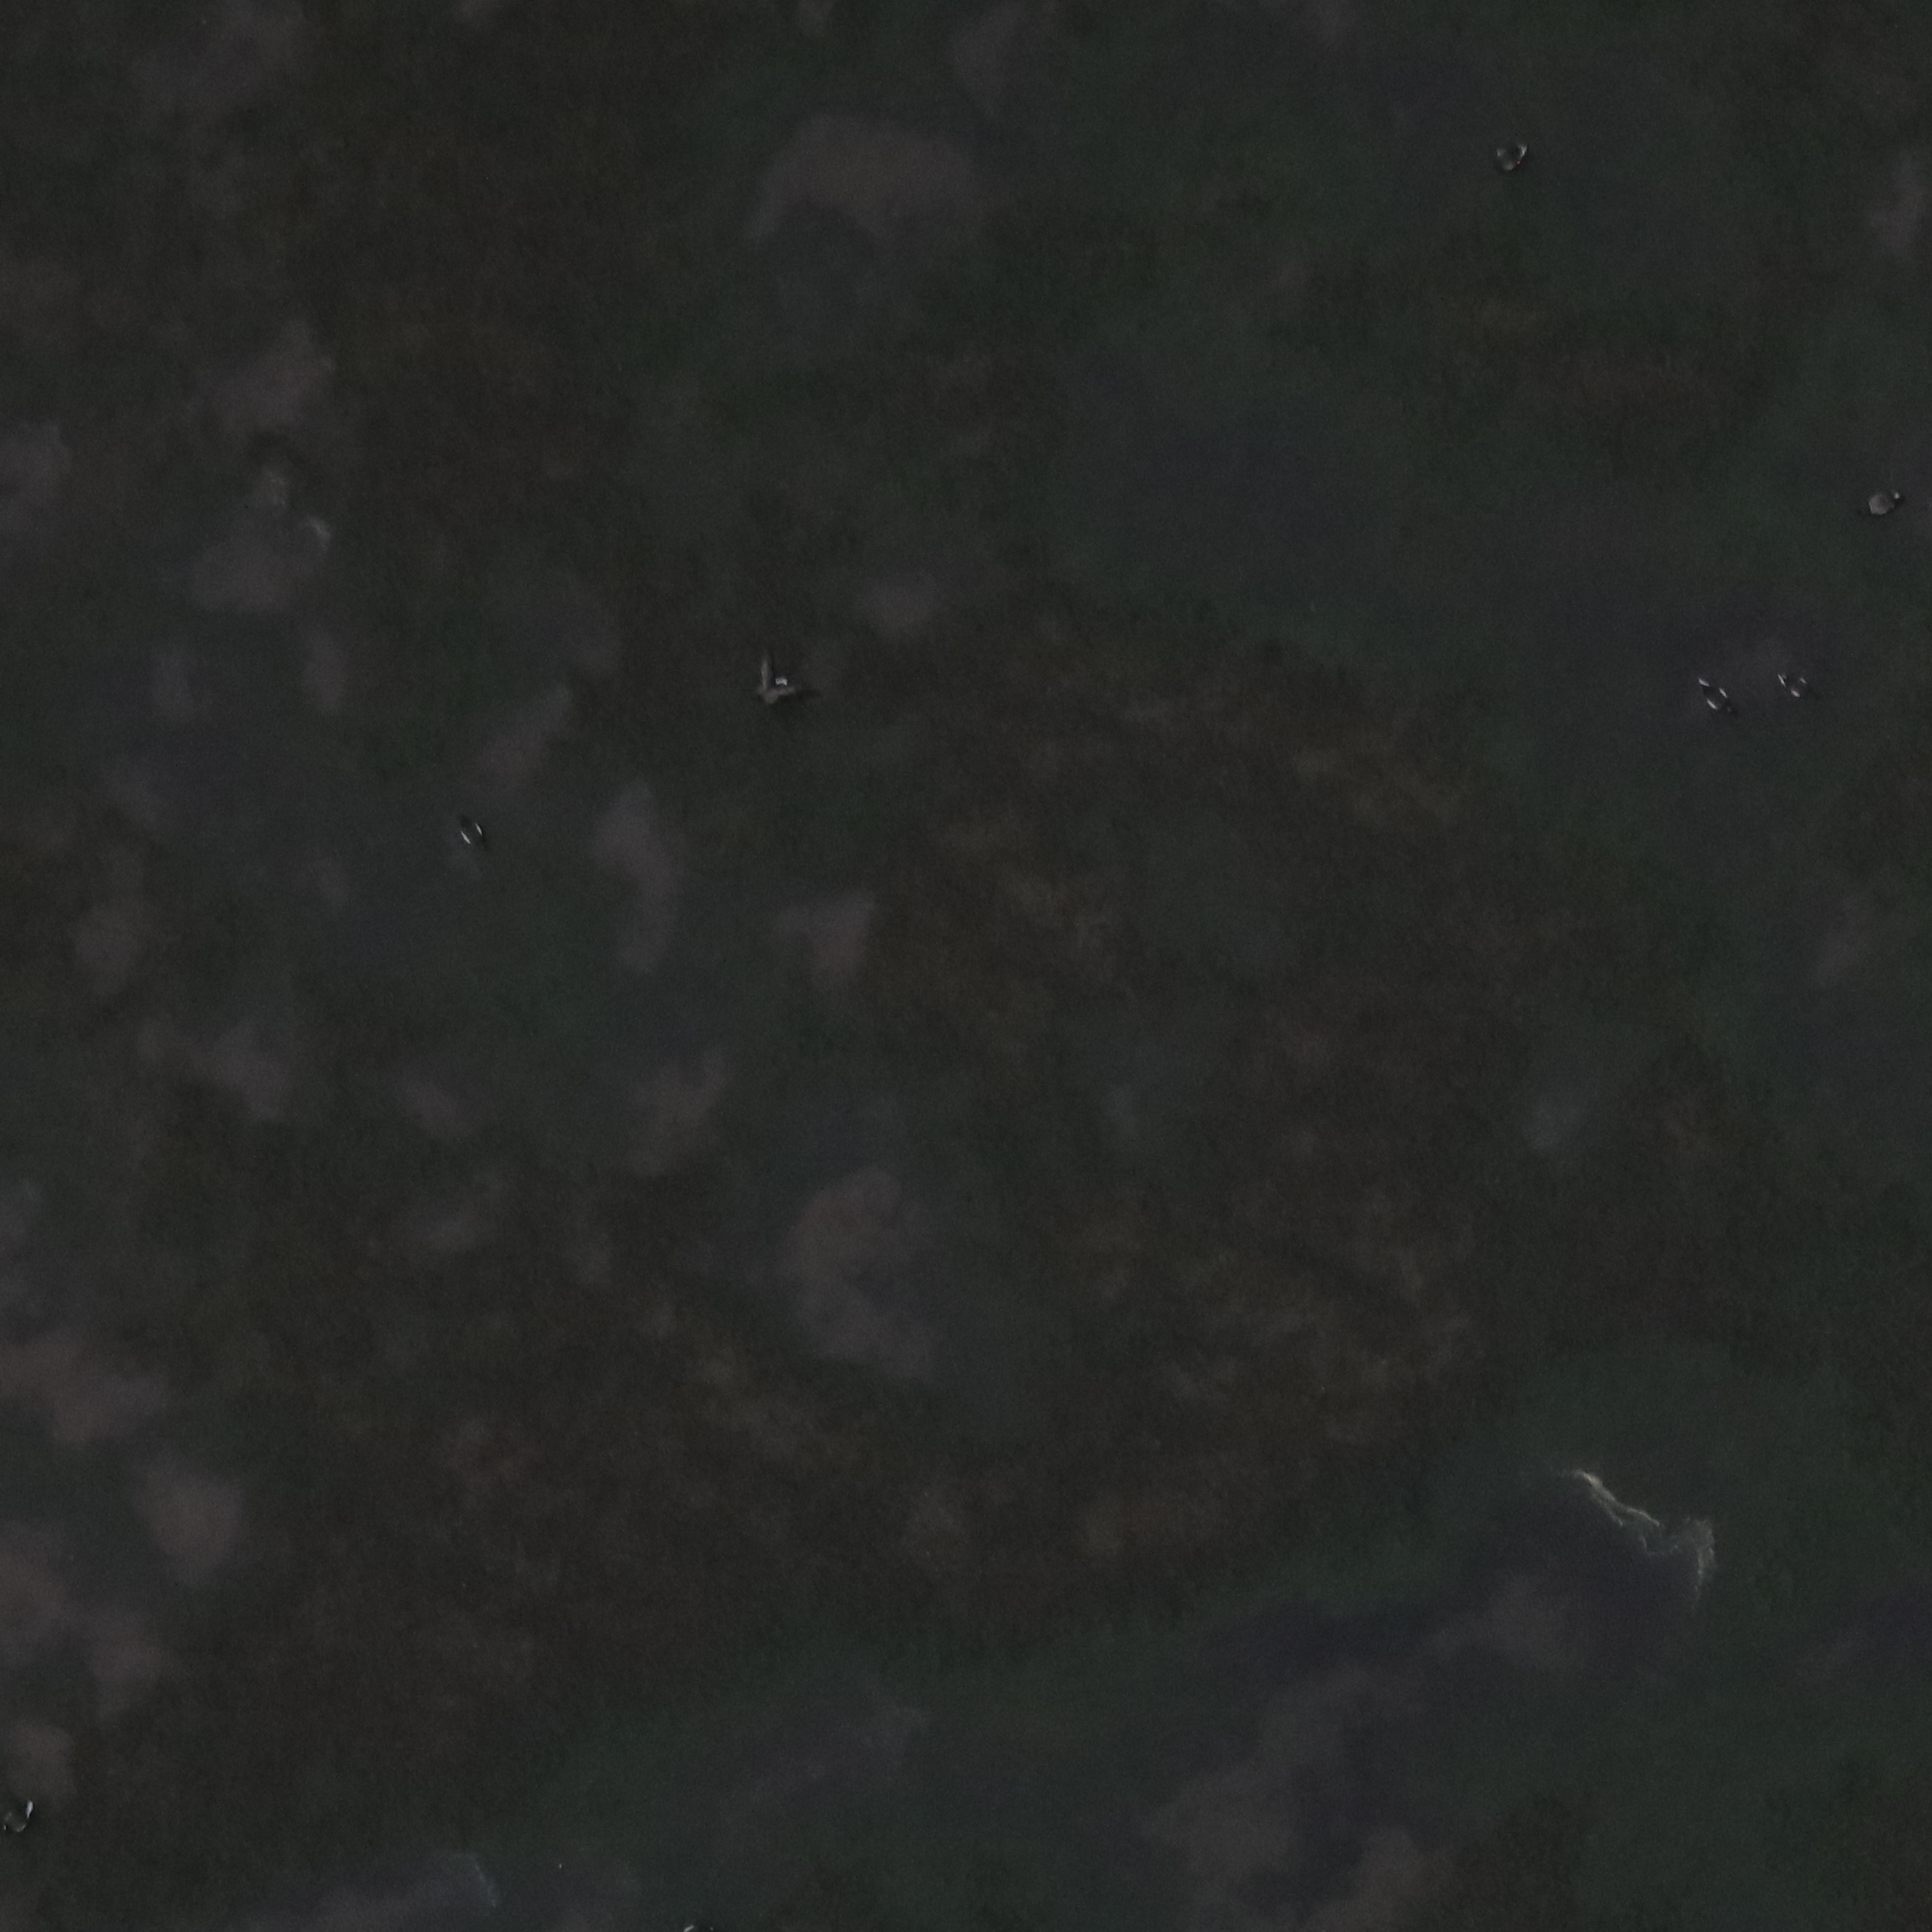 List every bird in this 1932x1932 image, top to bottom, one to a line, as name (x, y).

brant (1511, 156)
brant (1886, 502)
brant (771, 681)
brant (1794, 684)
brant (1716, 699)
brant (472, 833)
brant (21, 1817)